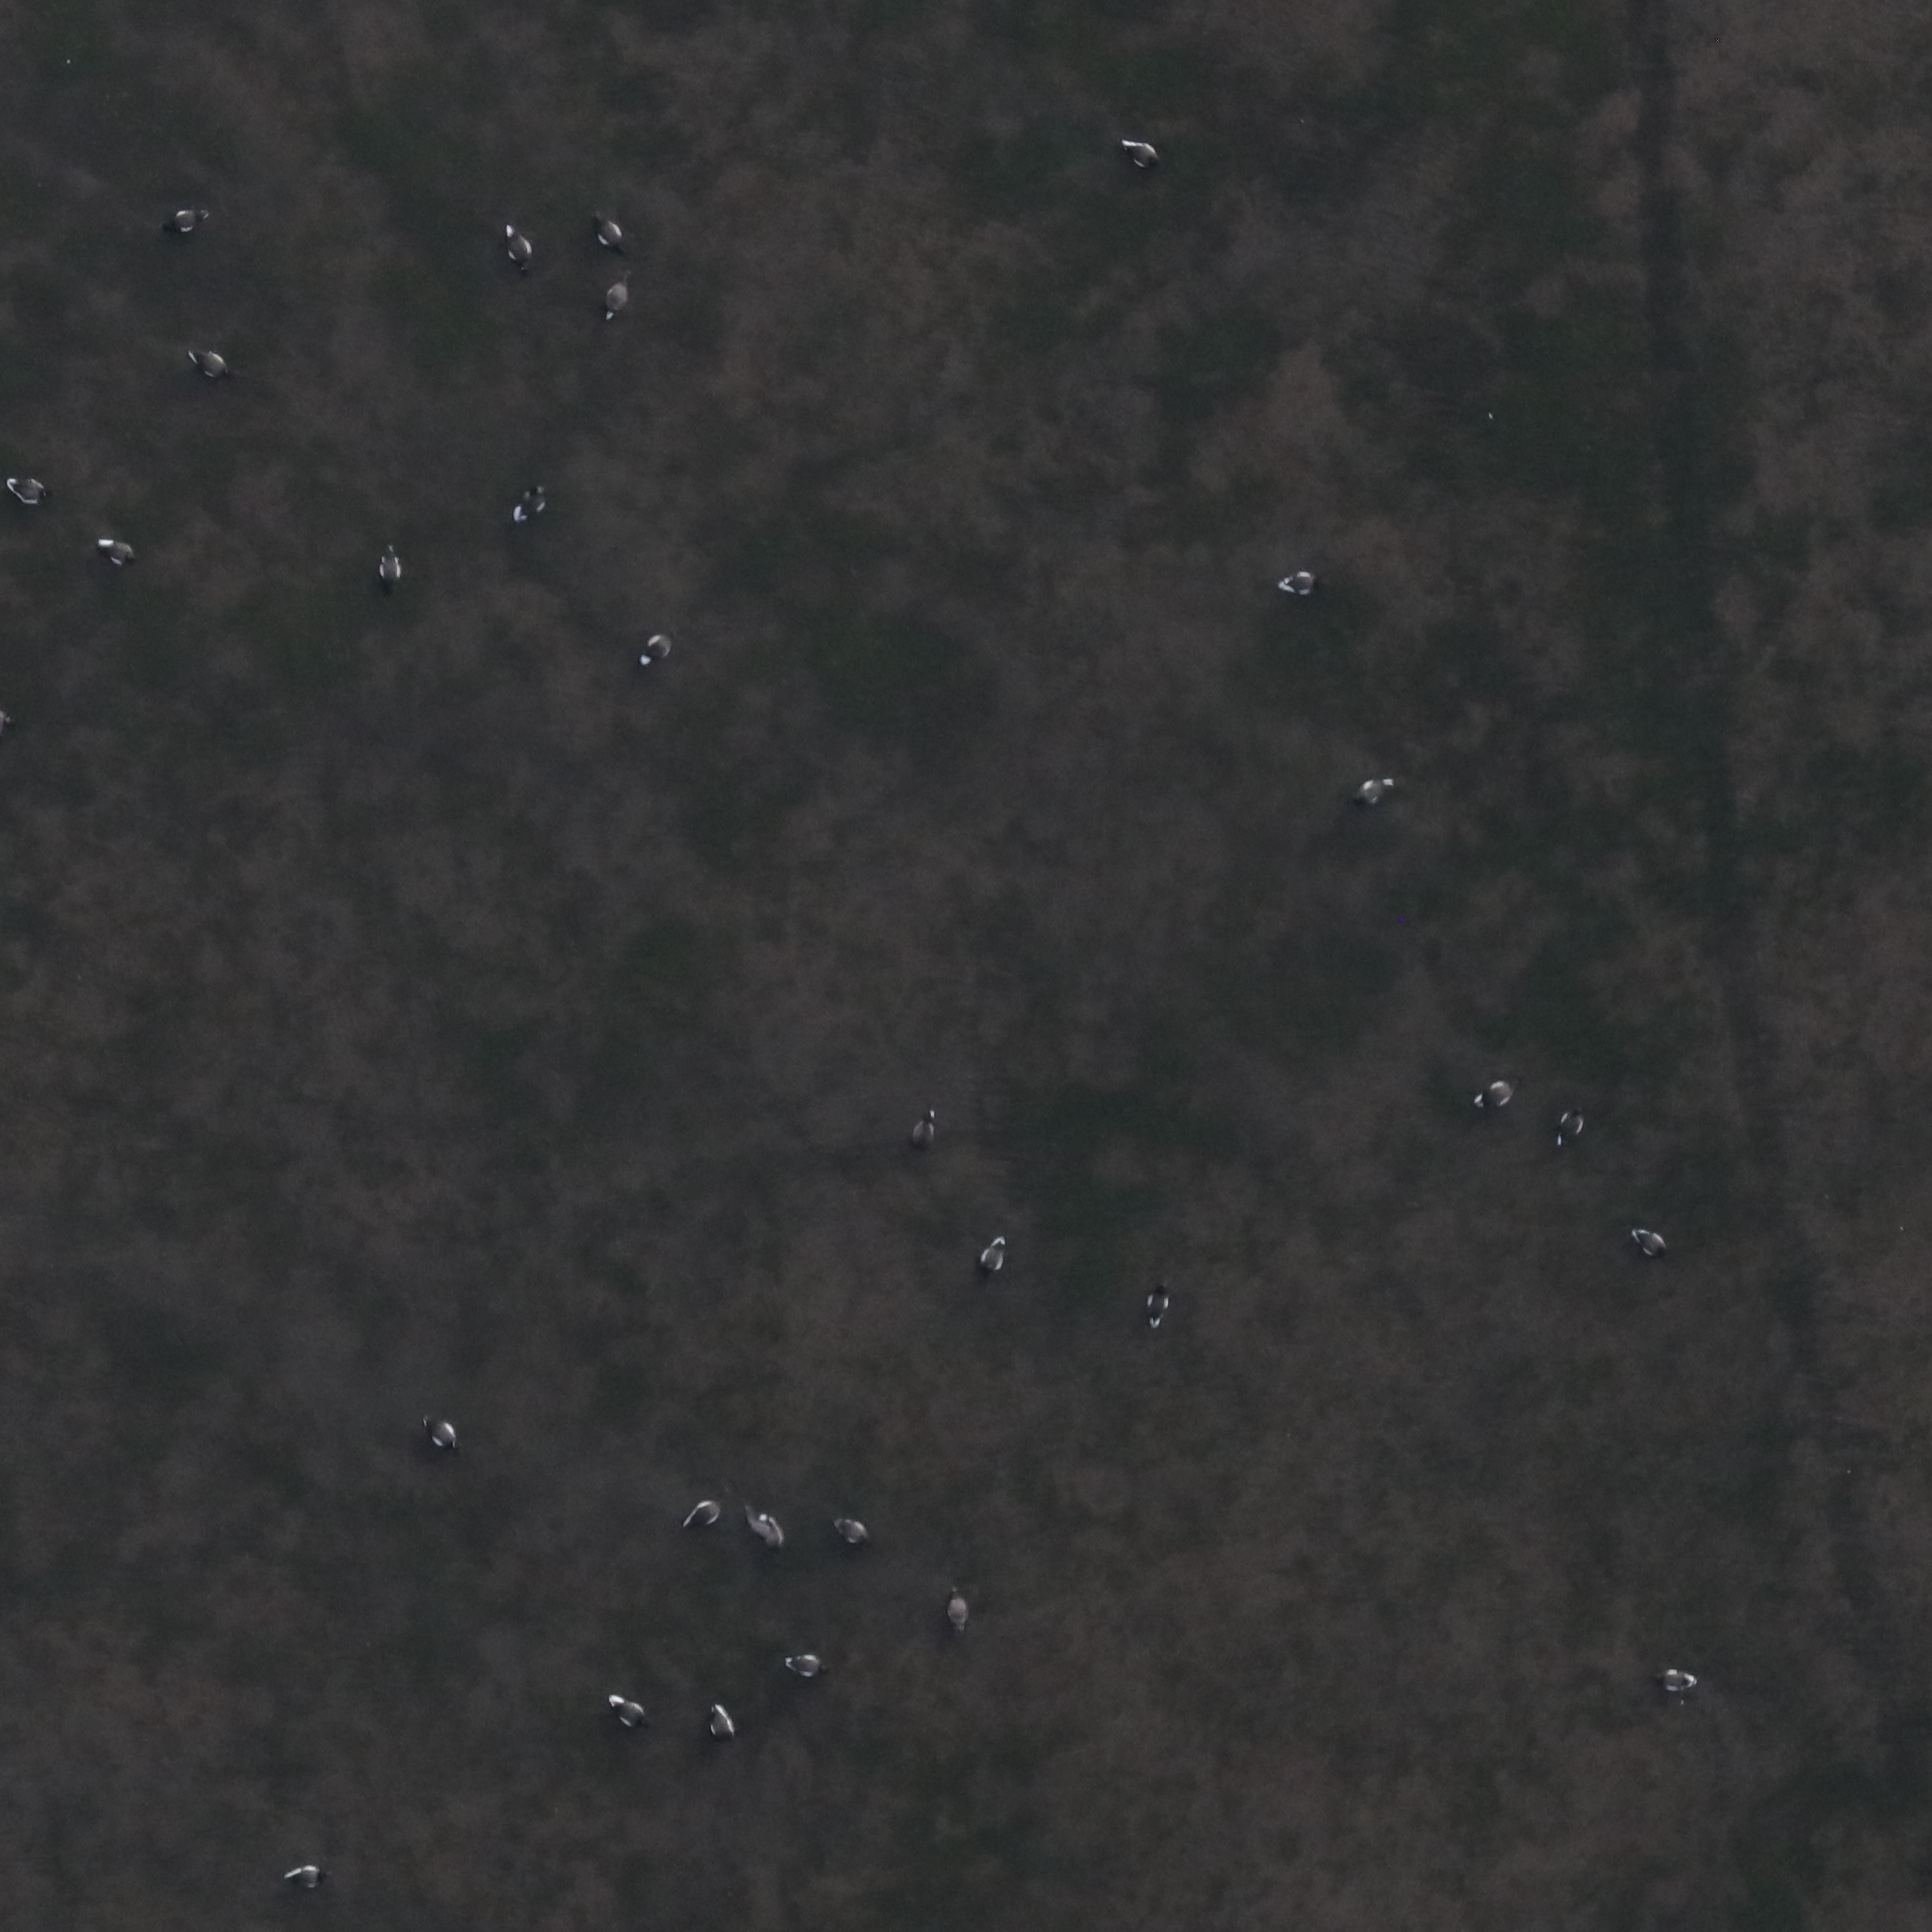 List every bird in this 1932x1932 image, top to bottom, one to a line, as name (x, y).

brant (1142, 153)
brant (183, 220)
brant (609, 232)
brant (516, 246)
brant (614, 297)
brant (210, 364)
brant (26, 489)
brant (530, 503)
brant (118, 552)
brant (388, 568)
brant (1302, 583)
brant (654, 653)
brant (1373, 790)
brant (1496, 1095)
brant (1570, 1123)
brant (920, 1132)
brant (1651, 1243)
brant (993, 1258)
brant (1156, 1304)
brant (442, 1434)
brant (703, 1513)
brant (768, 1531)
brant (851, 1531)
brant (958, 1609)
brant (803, 1666)
brant (1677, 1683)
brant (631, 1713)
brant (720, 1722)
brant (308, 1876)